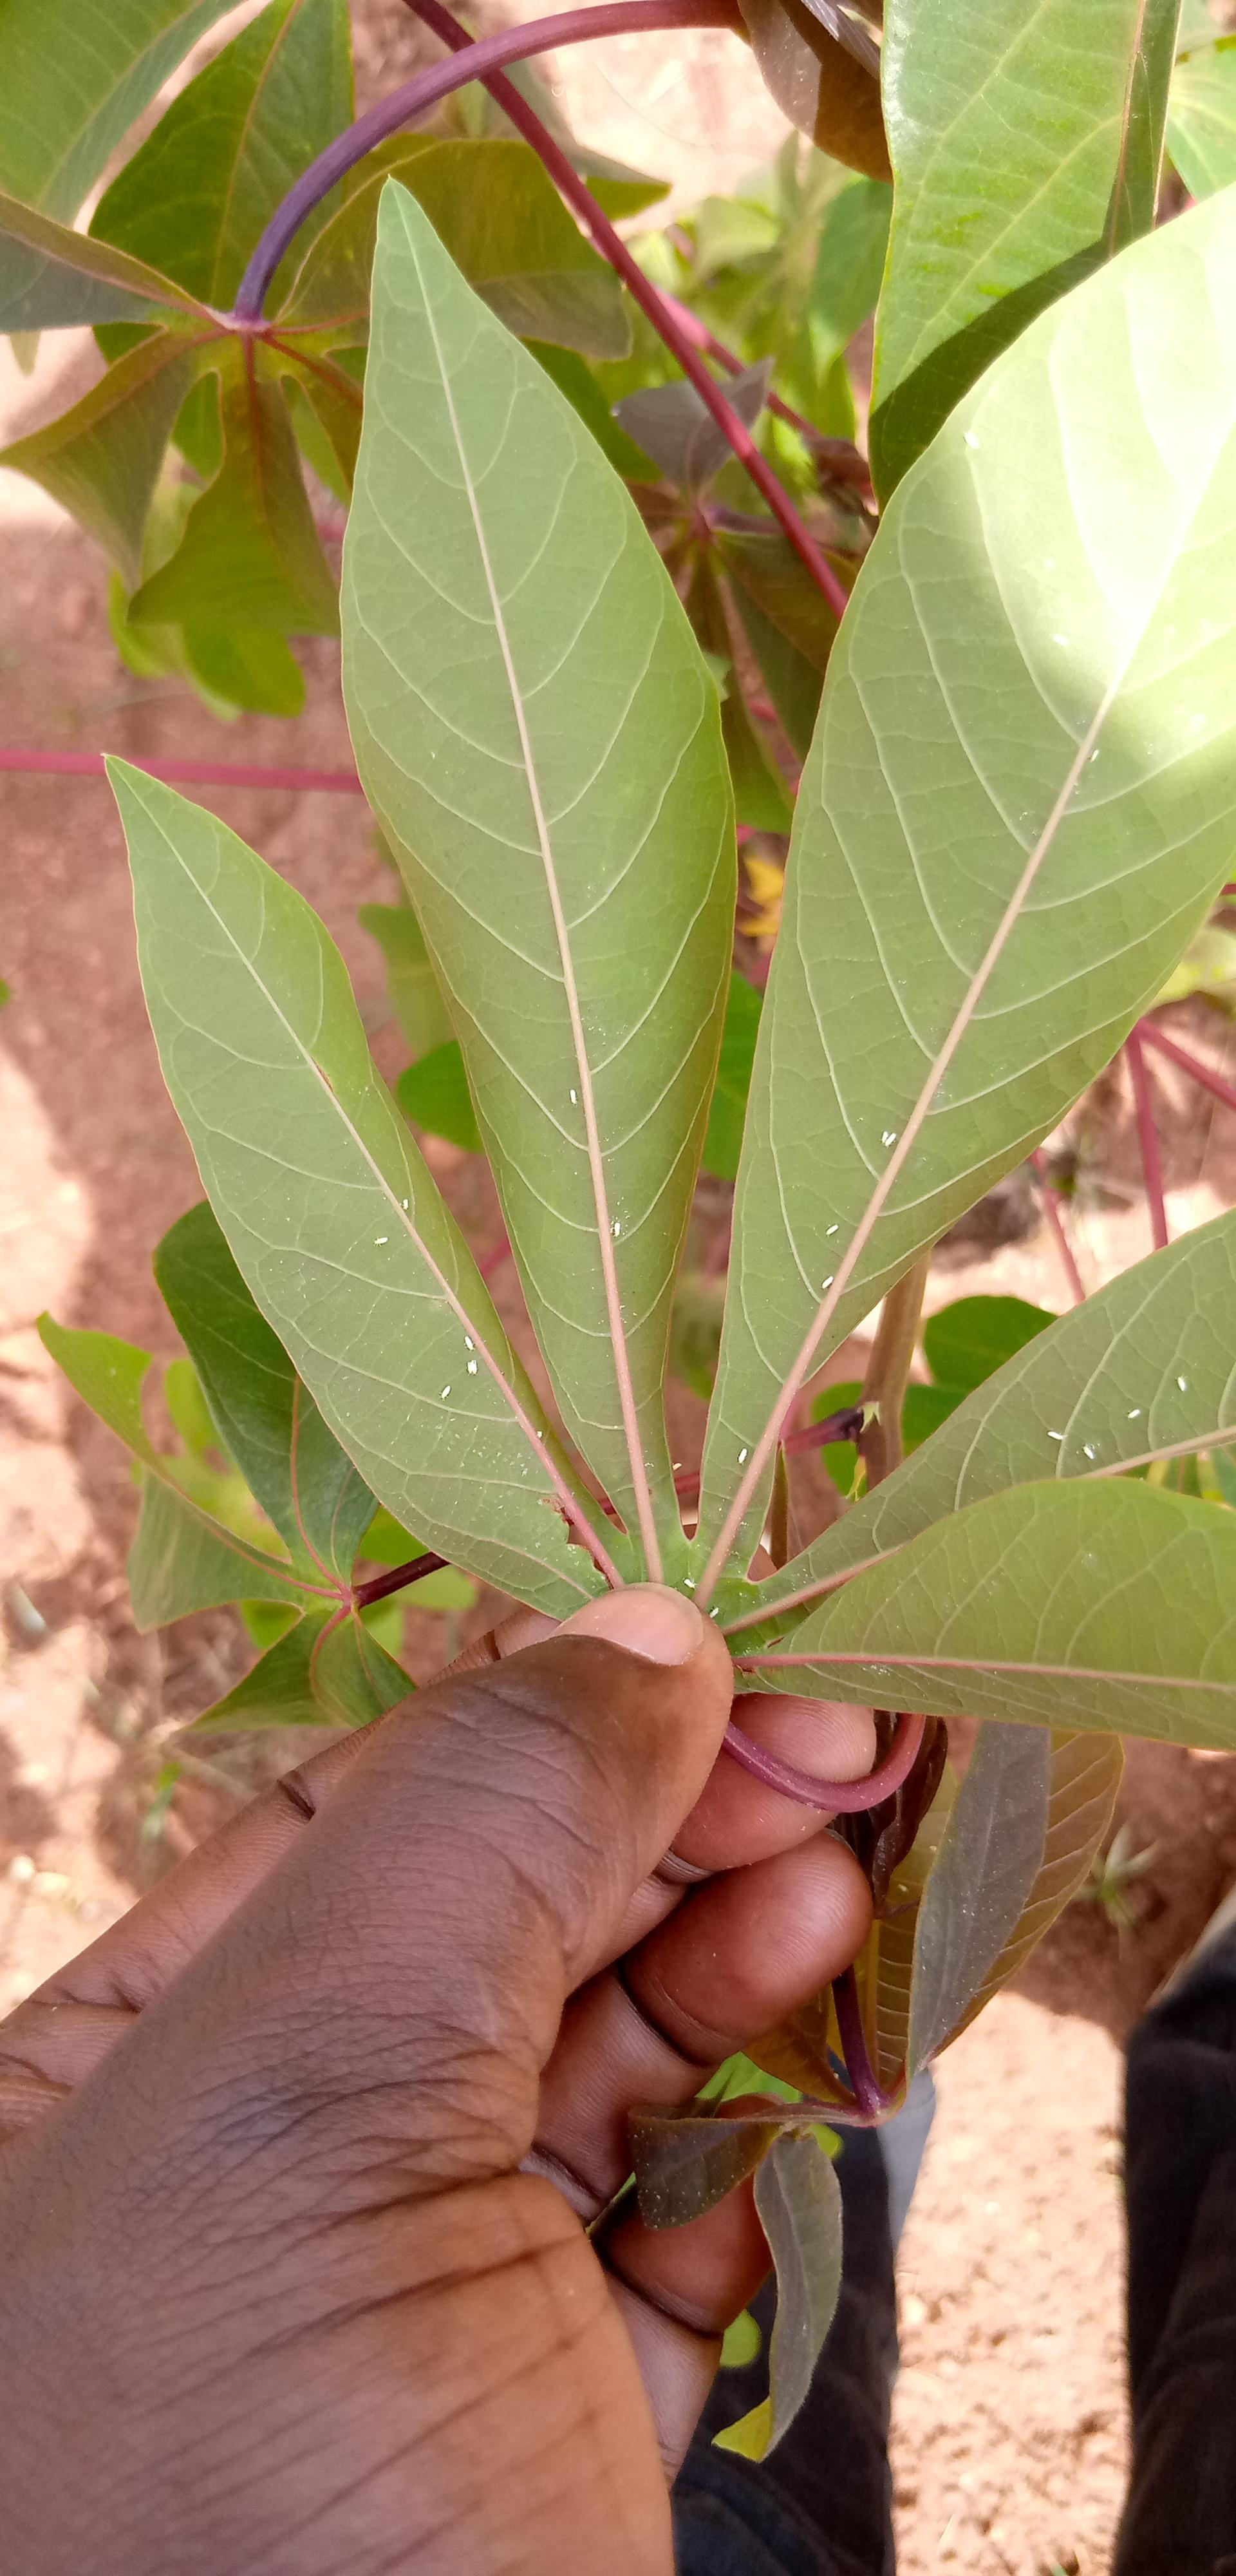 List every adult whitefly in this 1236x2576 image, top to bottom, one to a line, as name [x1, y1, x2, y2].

whitefly [1090, 748, 1100, 763]
whitefly [568, 1086, 579, 1108]
whitefly [880, 1131, 889, 1145]
whitefly [885, 1132, 897, 1148]
whitefly [613, 1220, 621, 1239]
whitefly [824, 1224, 839, 1236]
whitefly [372, 1234, 392, 1247]
whitefly [819, 1274, 835, 1293]
whitefly [464, 1334, 475, 1351]
whitefly [472, 1358, 478, 1377]
whitefly [466, 1361, 473, 1376]
whitefly [1175, 1375, 1189, 1394]
whitefly [438, 1384, 456, 1401]
whitefly [1126, 1408, 1141, 1421]
whitefly [535, 1430, 545, 1440]
whitefly [1045, 1430, 1066, 1442]
whitefly [1081, 1444, 1094, 1461]
whitefly [736, 1446, 749, 1466]
whitefly [671, 1461, 685, 1472]
whitefly [682, 1577, 697, 1591]
whitefly [707, 1605, 720, 1620]